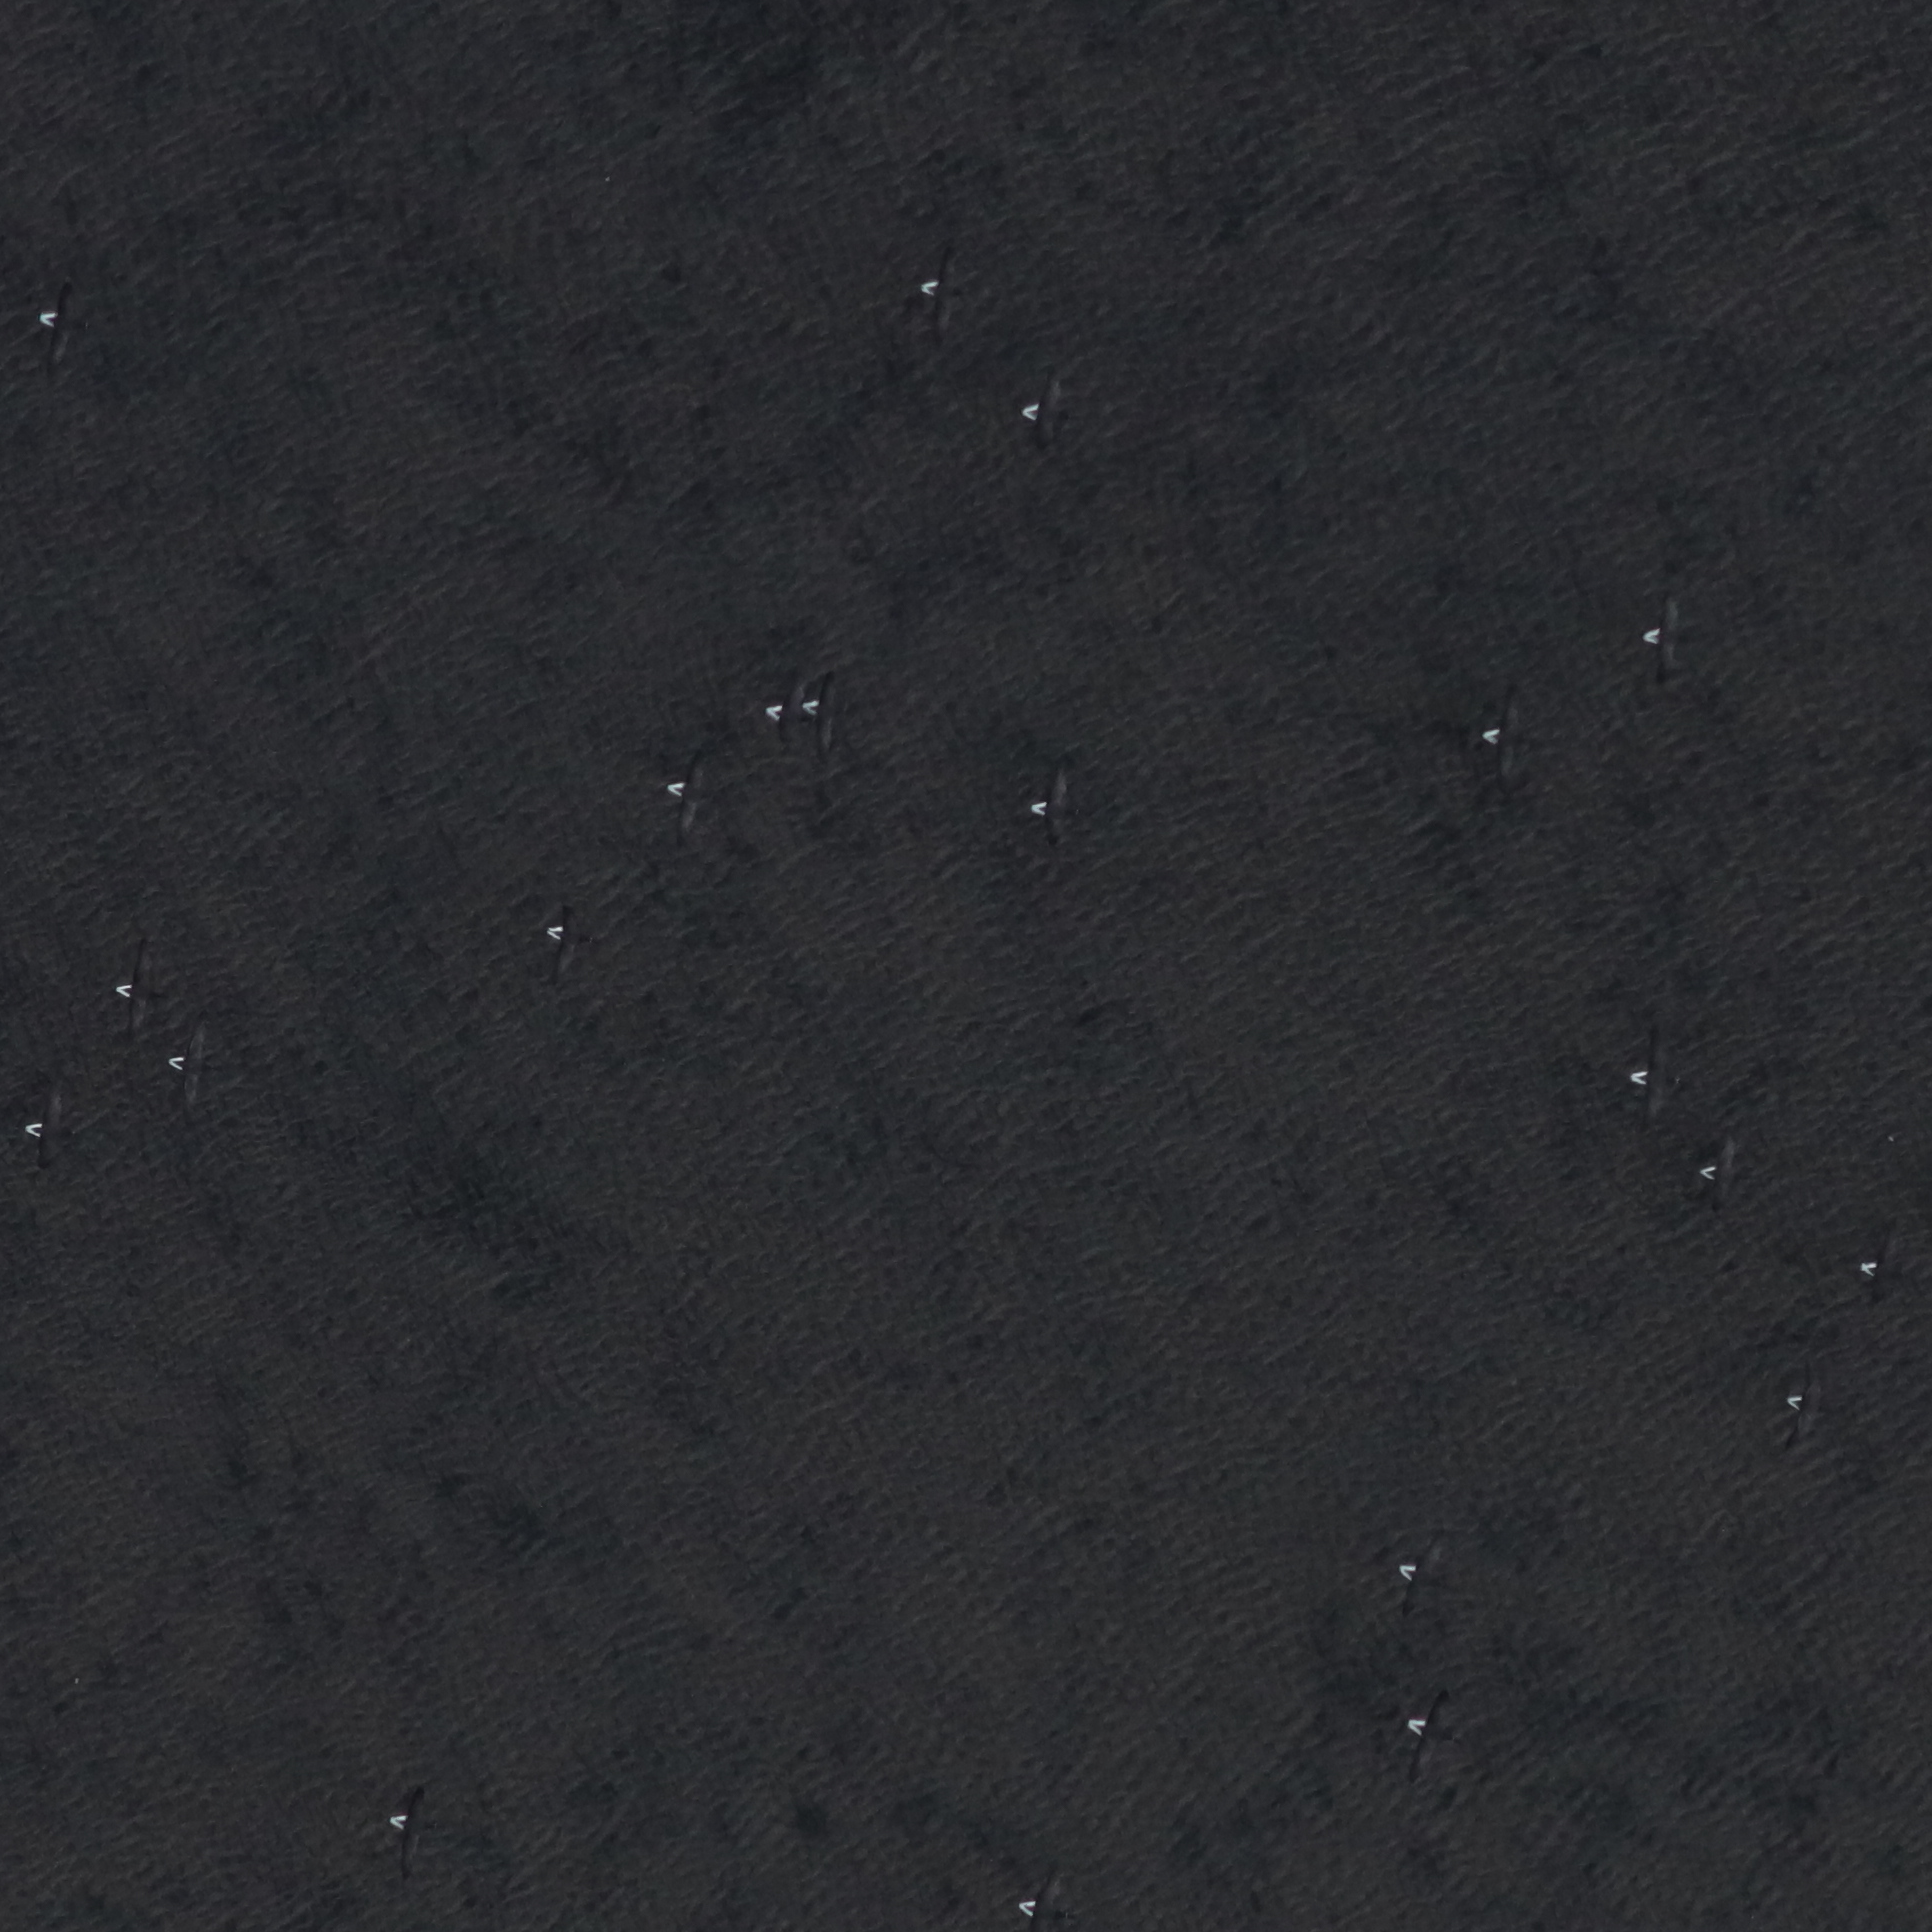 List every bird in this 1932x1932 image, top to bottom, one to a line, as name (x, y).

brant (945, 285)
brant (59, 321)
brant (1044, 411)
brant (1667, 638)
brant (782, 709)
brant (827, 712)
brant (1508, 728)
brant (689, 787)
brant (1049, 804)
brant (566, 932)
brant (137, 992)
brant (192, 1065)
brant (1658, 1074)
brant (50, 1126)
brant (1719, 1176)
brant (1885, 1266)
brant (1804, 1401)
brant (1416, 1574)
brant (1430, 1728)
brant (410, 1827)
brant (1044, 1915)